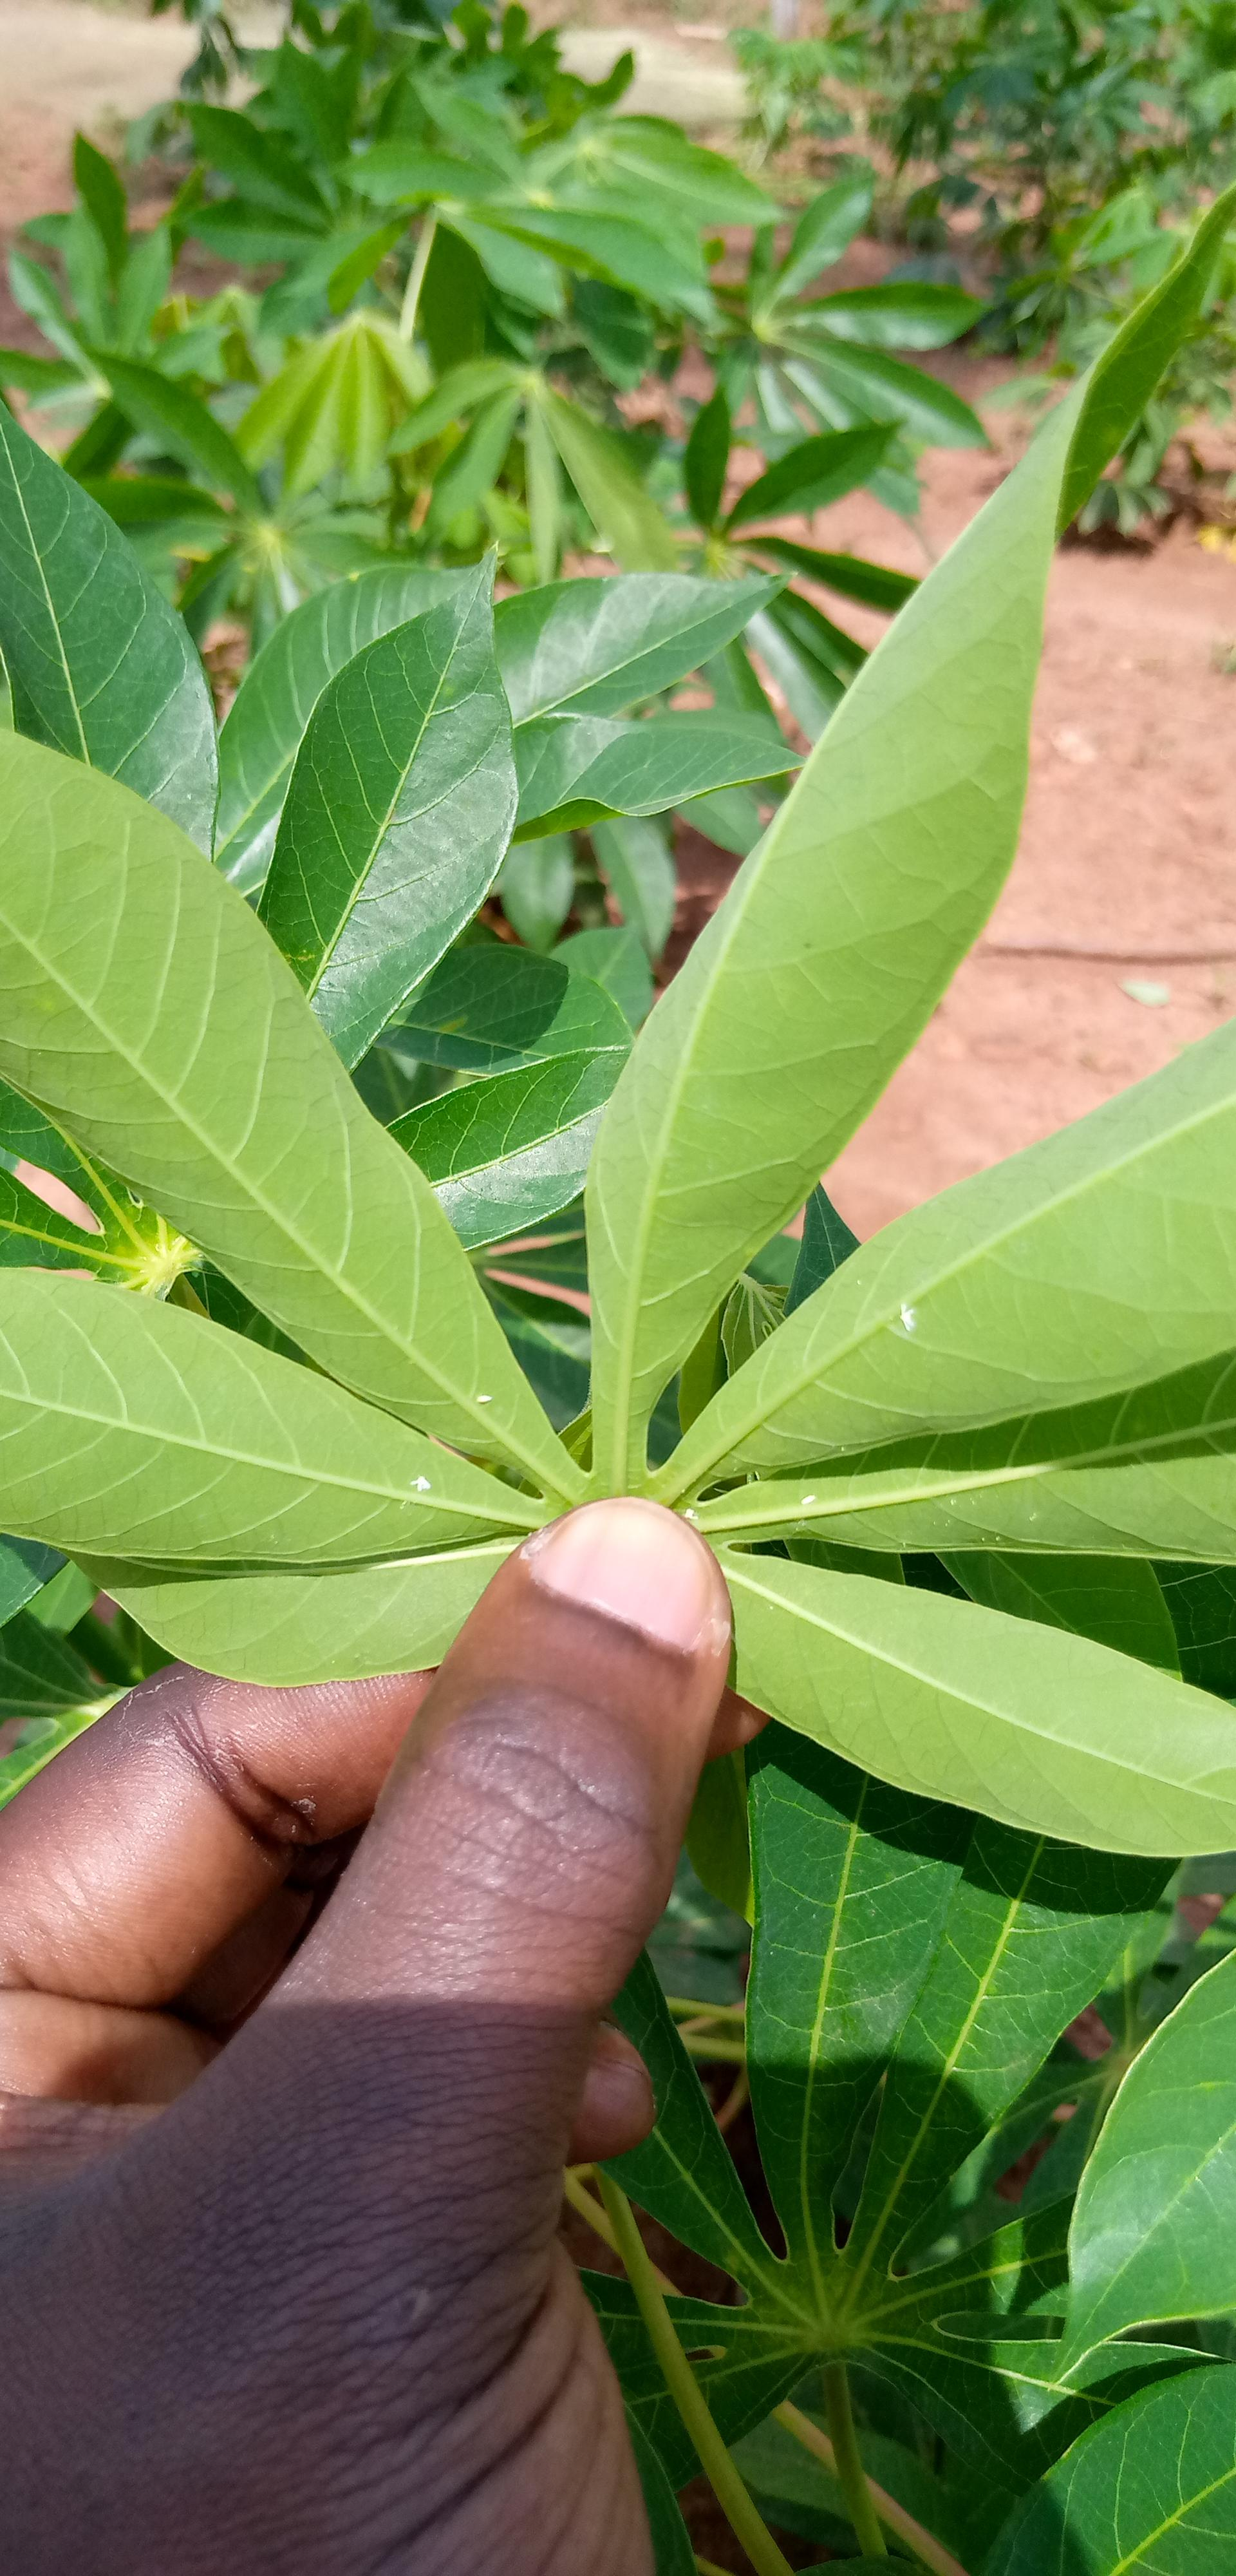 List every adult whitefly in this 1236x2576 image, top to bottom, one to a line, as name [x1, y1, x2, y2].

whitefly [901, 1309, 914, 1329]
whitefly [478, 1394, 489, 1410]
whitefly [412, 1477, 431, 1490]
whitefly [798, 1493, 818, 1508]
whitefly [684, 1510, 698, 1519]